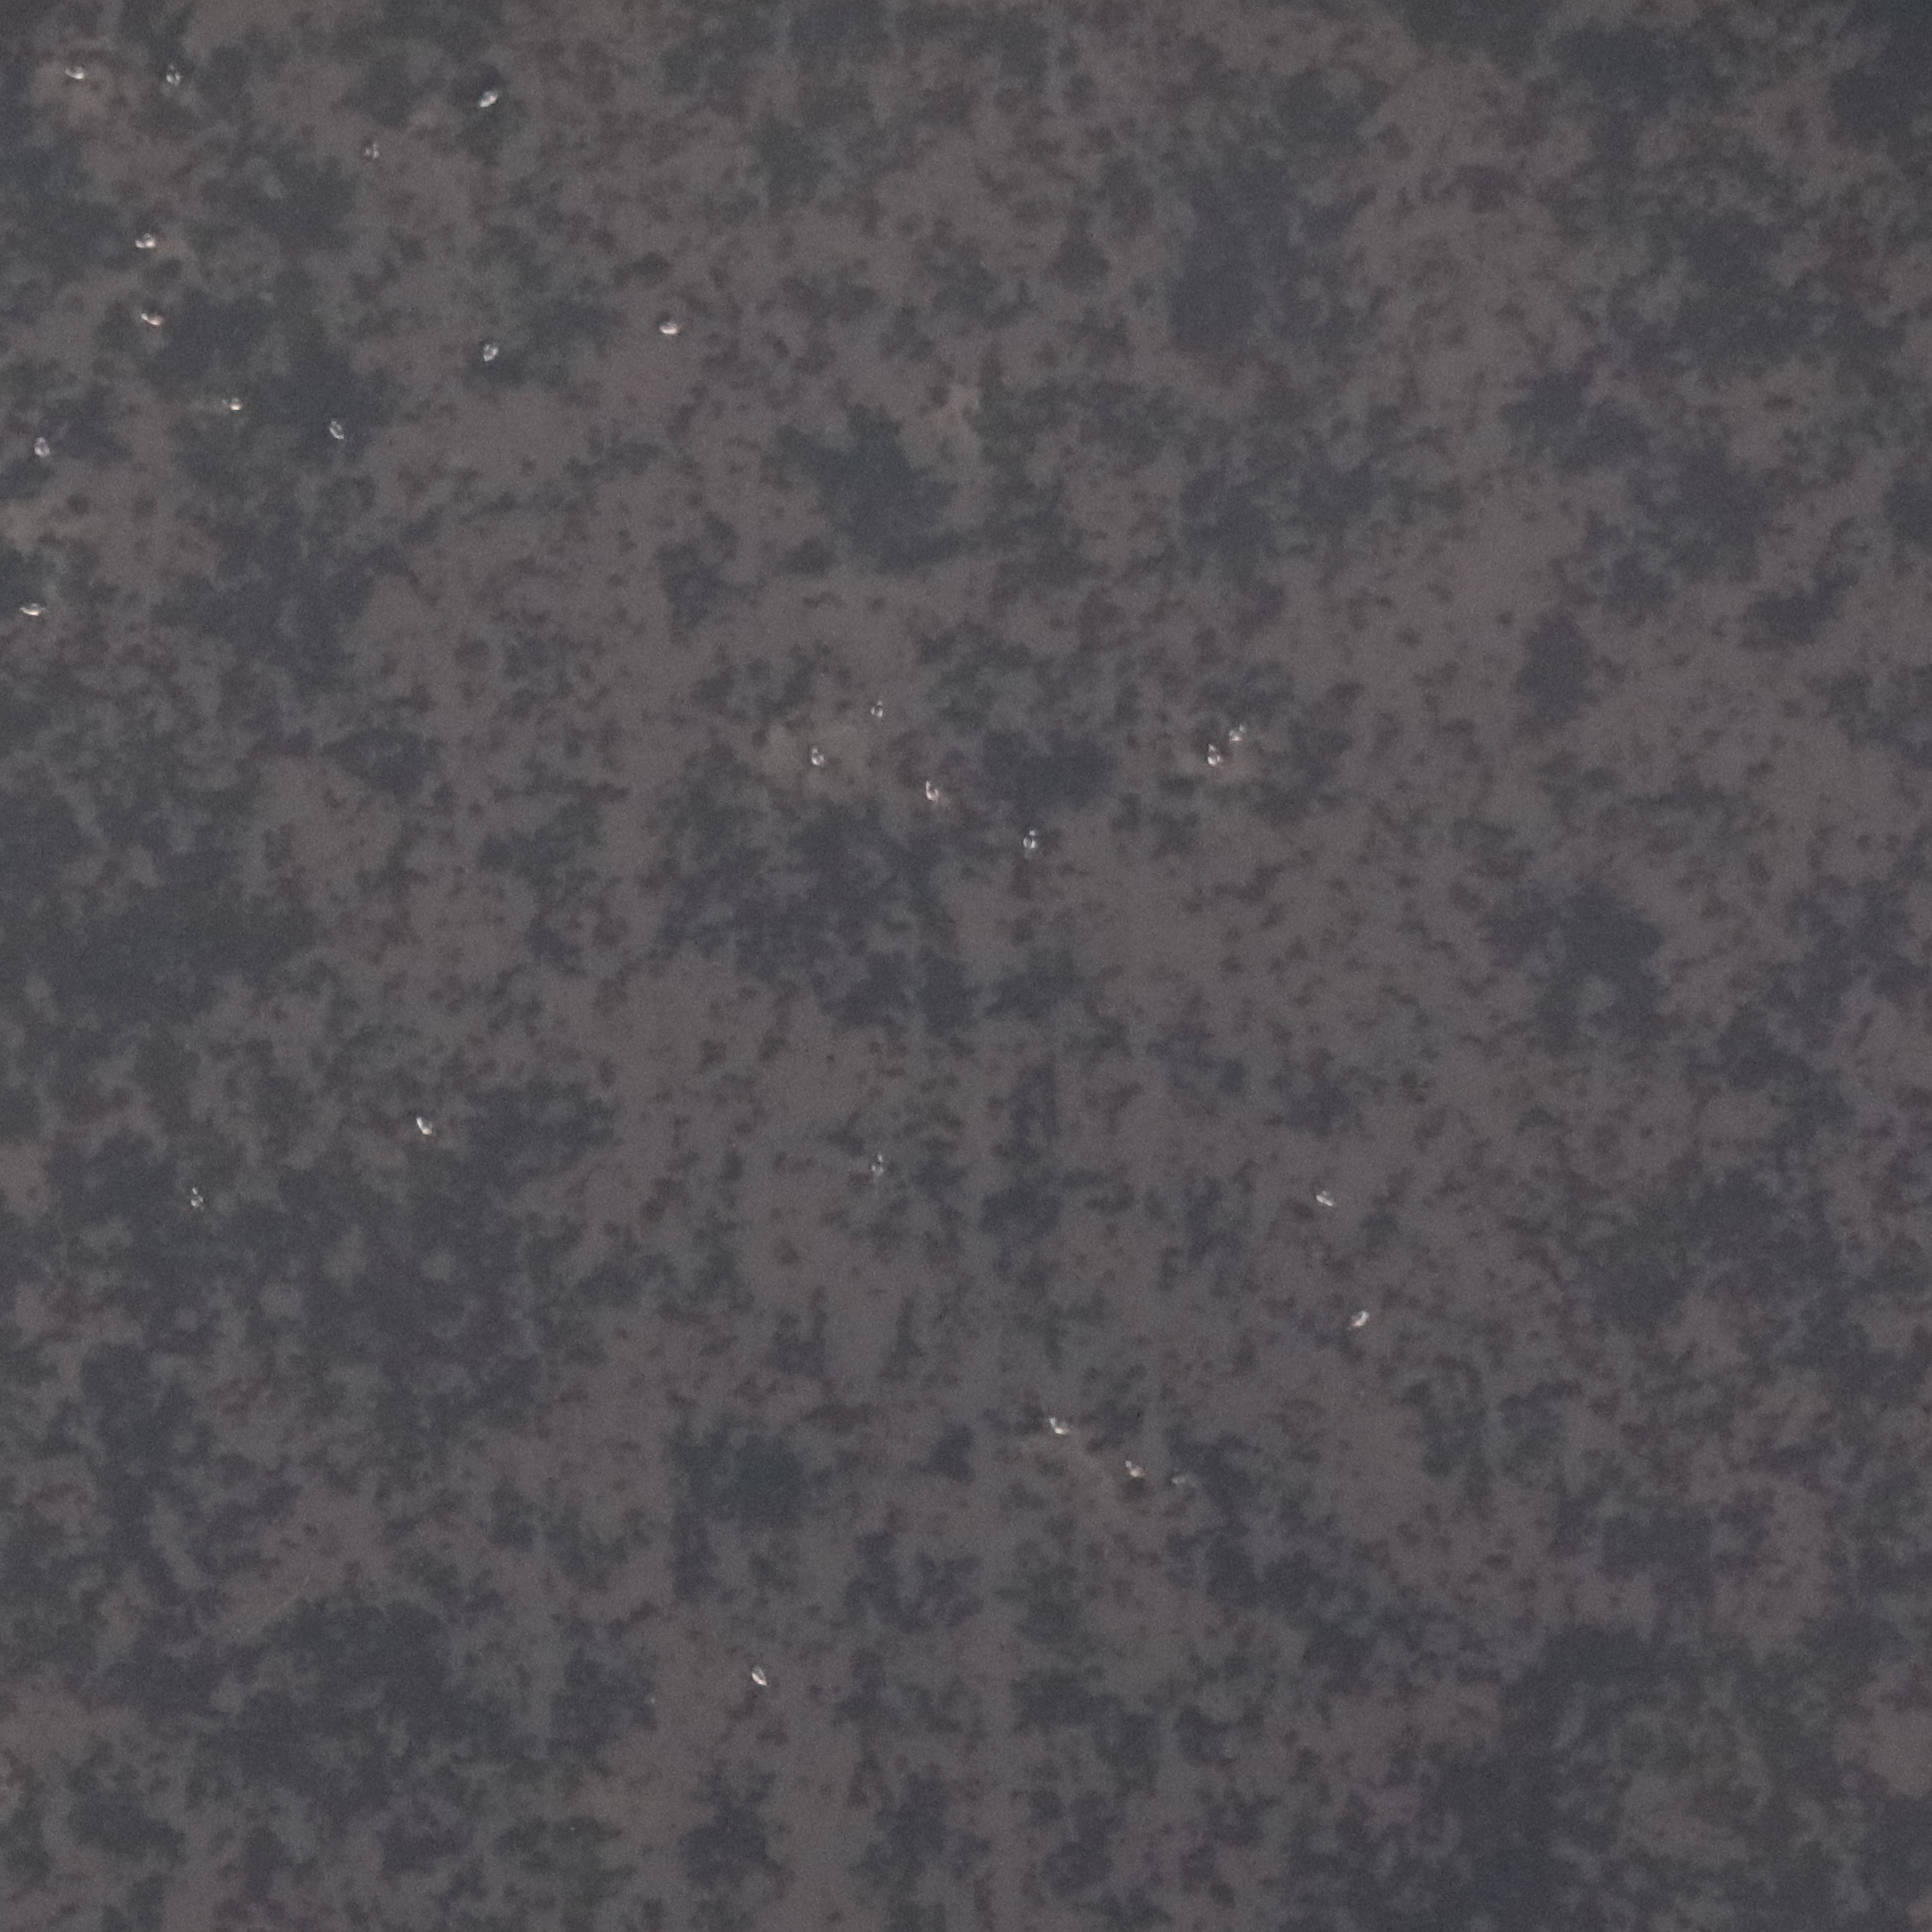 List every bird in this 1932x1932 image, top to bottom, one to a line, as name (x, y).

brant (77, 70)
brant (173, 73)
brant (485, 98)
brant (369, 152)
brant (149, 240)
brant (154, 315)
brant (669, 329)
brant (488, 349)
brant (234, 403)
brant (336, 427)
brant (45, 447)
brant (31, 610)
brant (878, 711)
brant (1235, 731)
brant (1210, 757)
brant (817, 760)
brant (932, 793)
brant (1029, 846)
brant (423, 1127)
brant (877, 1166)
brant (1323, 1198)
brant (197, 1200)
brant (1354, 1320)
brant (1058, 1427)
brant (1131, 1467)
brant (760, 1679)